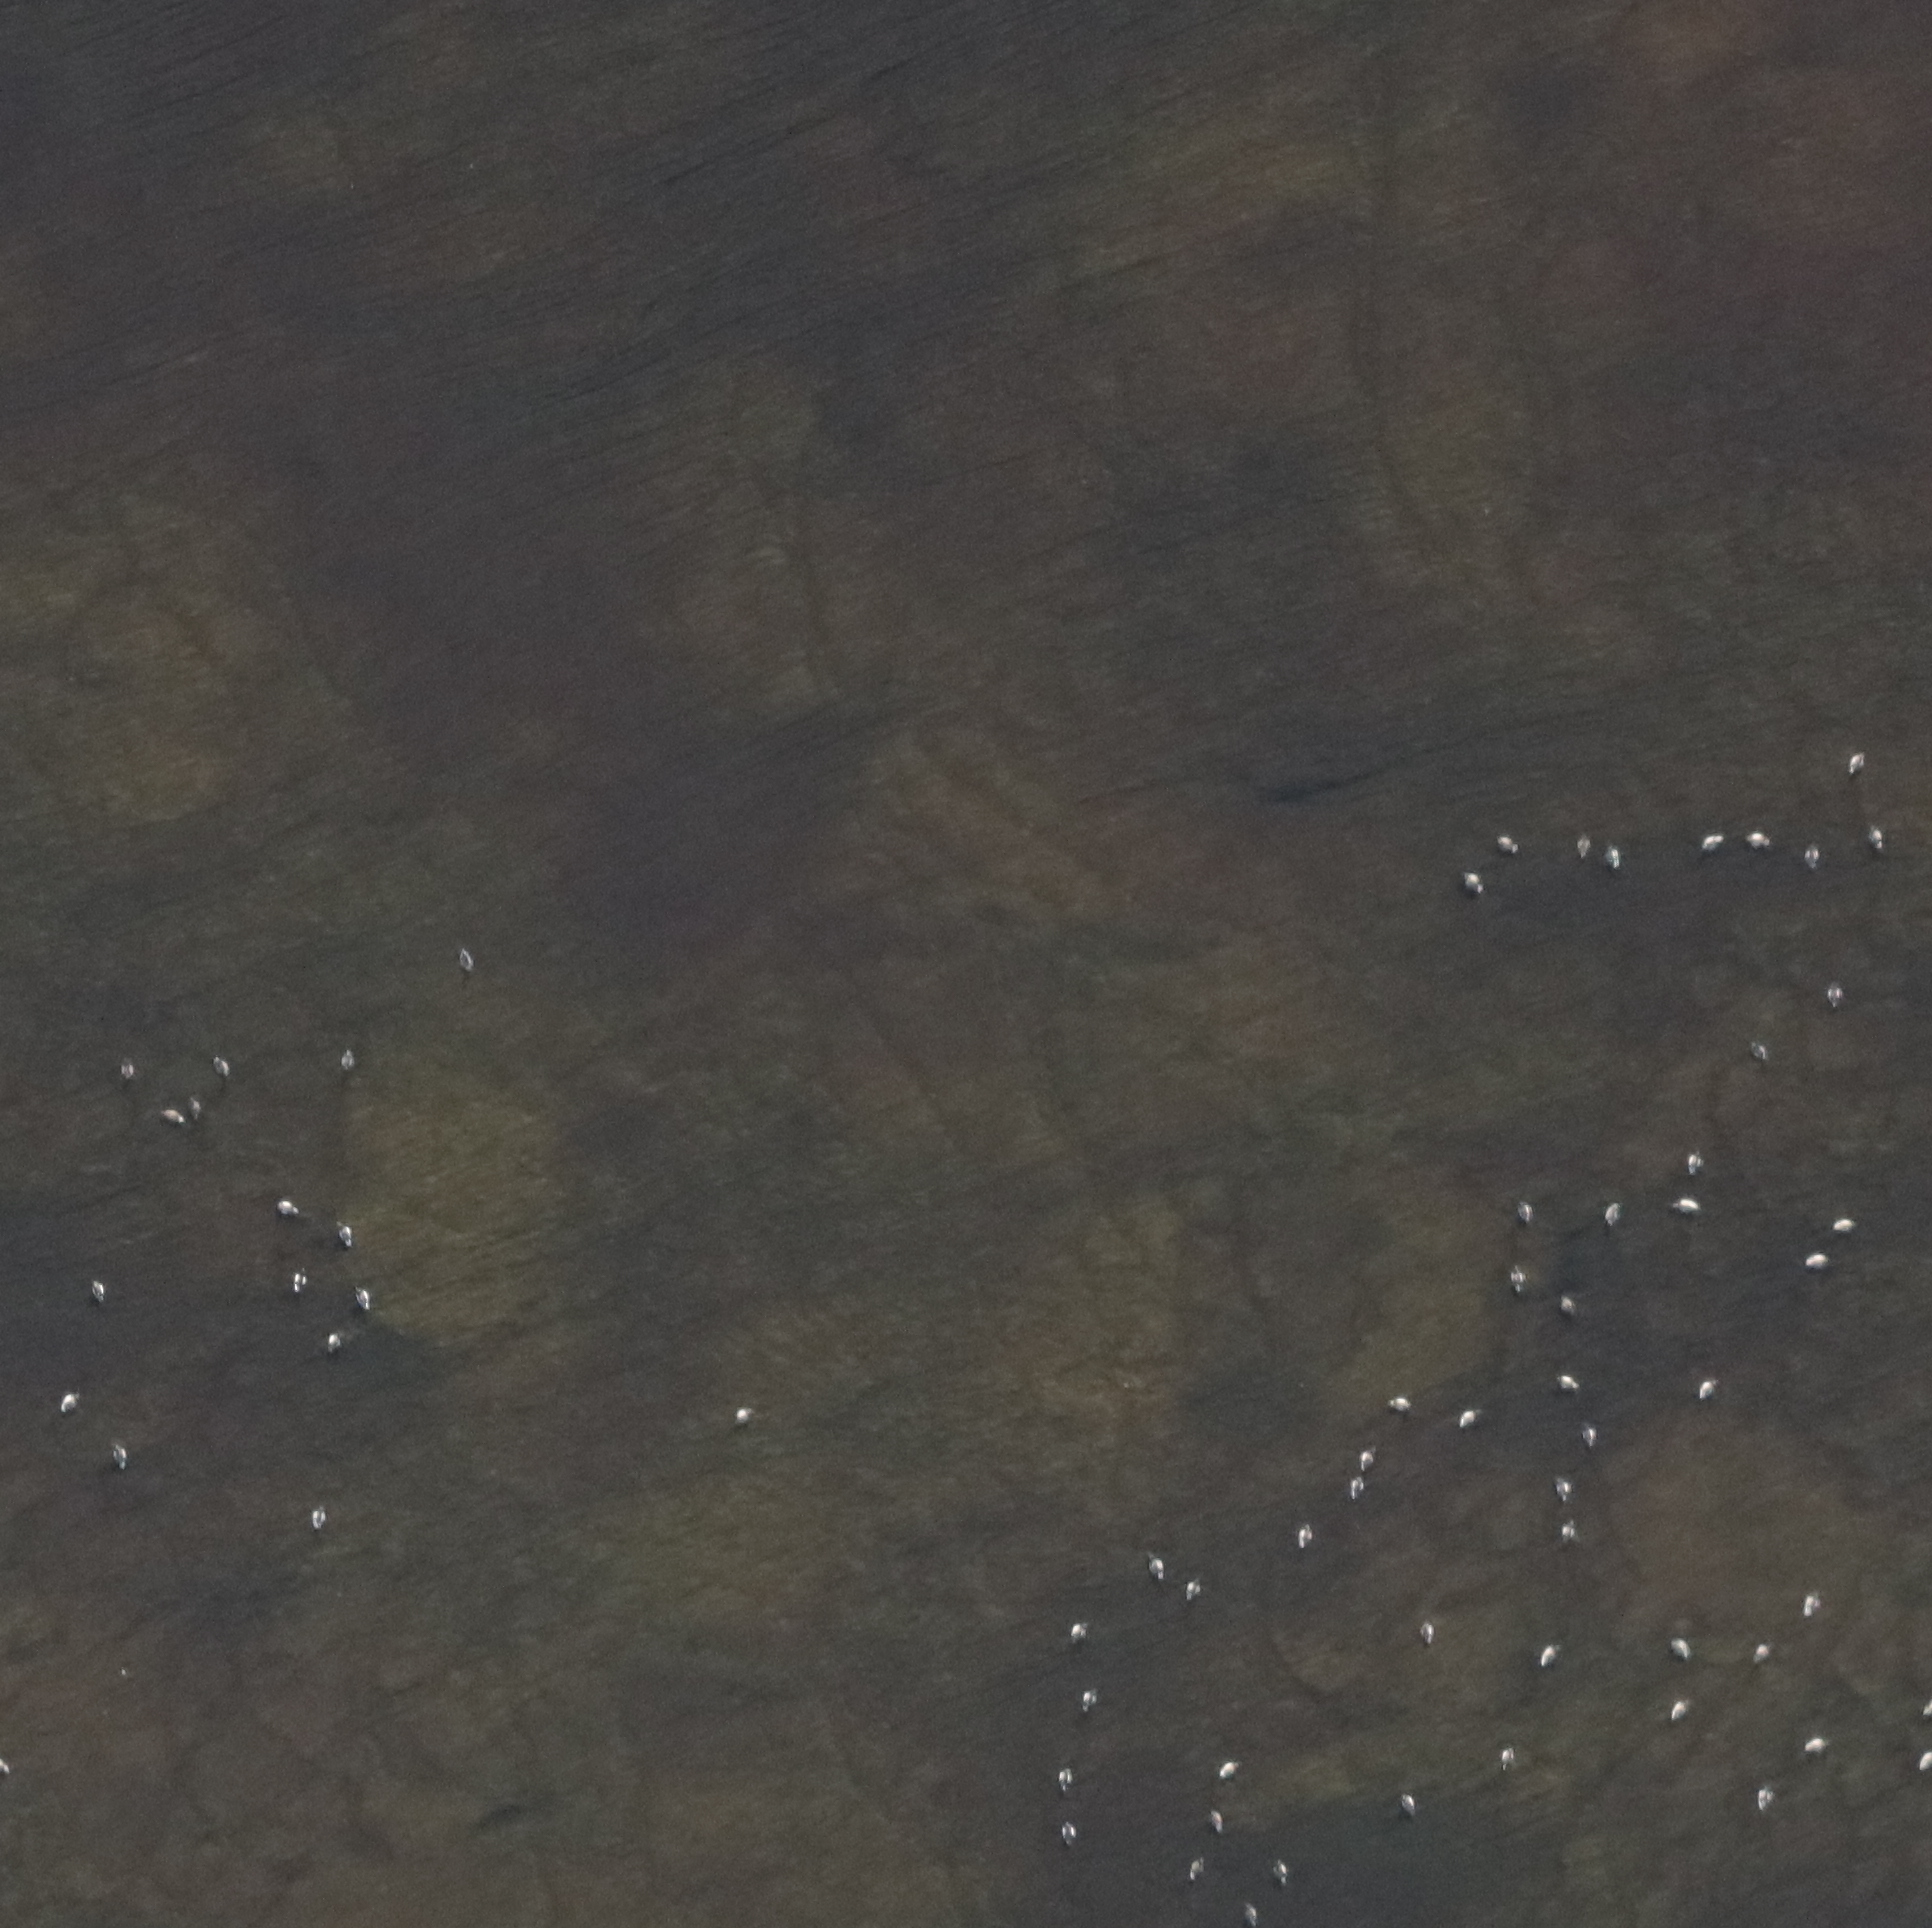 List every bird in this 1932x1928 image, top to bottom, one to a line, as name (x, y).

brant (1857, 763)
brant (1877, 838)
brant (1756, 840)
brant (1711, 844)
brant (1507, 845)
brant (1582, 848)
brant (1812, 857)
brant (1614, 858)
brant (1473, 883)
brant (468, 965)
brant (1835, 995)
brant (1758, 1051)
brant (349, 1063)
brant (221, 1067)
brant (125, 1072)
brant (192, 1109)
brant (173, 1115)
brant (1696, 1163)
brant (1687, 1206)
brant (287, 1208)
brant (1525, 1212)
brant (1611, 1212)
brant (1844, 1227)
brant (345, 1234)
brant (1825, 1264)
brant (1522, 1276)
brant (301, 1281)
brant (98, 1291)
brant (362, 1298)
brant (1572, 1303)
brant (335, 1344)
brant (1568, 1383)
brant (1708, 1390)
brant (71, 1402)
brant (1400, 1405)
brant (738, 1416)
brant (1467, 1418)
brant (1588, 1433)
brant (121, 1456)
brant (1371, 1462)
brant (1357, 1487)
brant (1563, 1489)
brant (318, 1523)
brant (1308, 1533)
brant (1576, 1533)
brant (1153, 1565)
brant (1186, 1594)
brant (1812, 1613)
brant (1079, 1632)
brant (1427, 1637)
brant (1679, 1651)
brant (1550, 1656)
brant (1761, 1664)
brant (1090, 1700)
brant (1673, 1705)
brant (1819, 1748)
brant (1507, 1756)
brant (1929, 1761)
brant (4, 1766)
brant (1229, 1770)
brant (1064, 1789)
brant (1762, 1800)
brant (1408, 1804)
brant (1225, 1821)
brant (1069, 1833)
brant (1197, 1868)
brant (1281, 1870)
brant (1251, 1918)